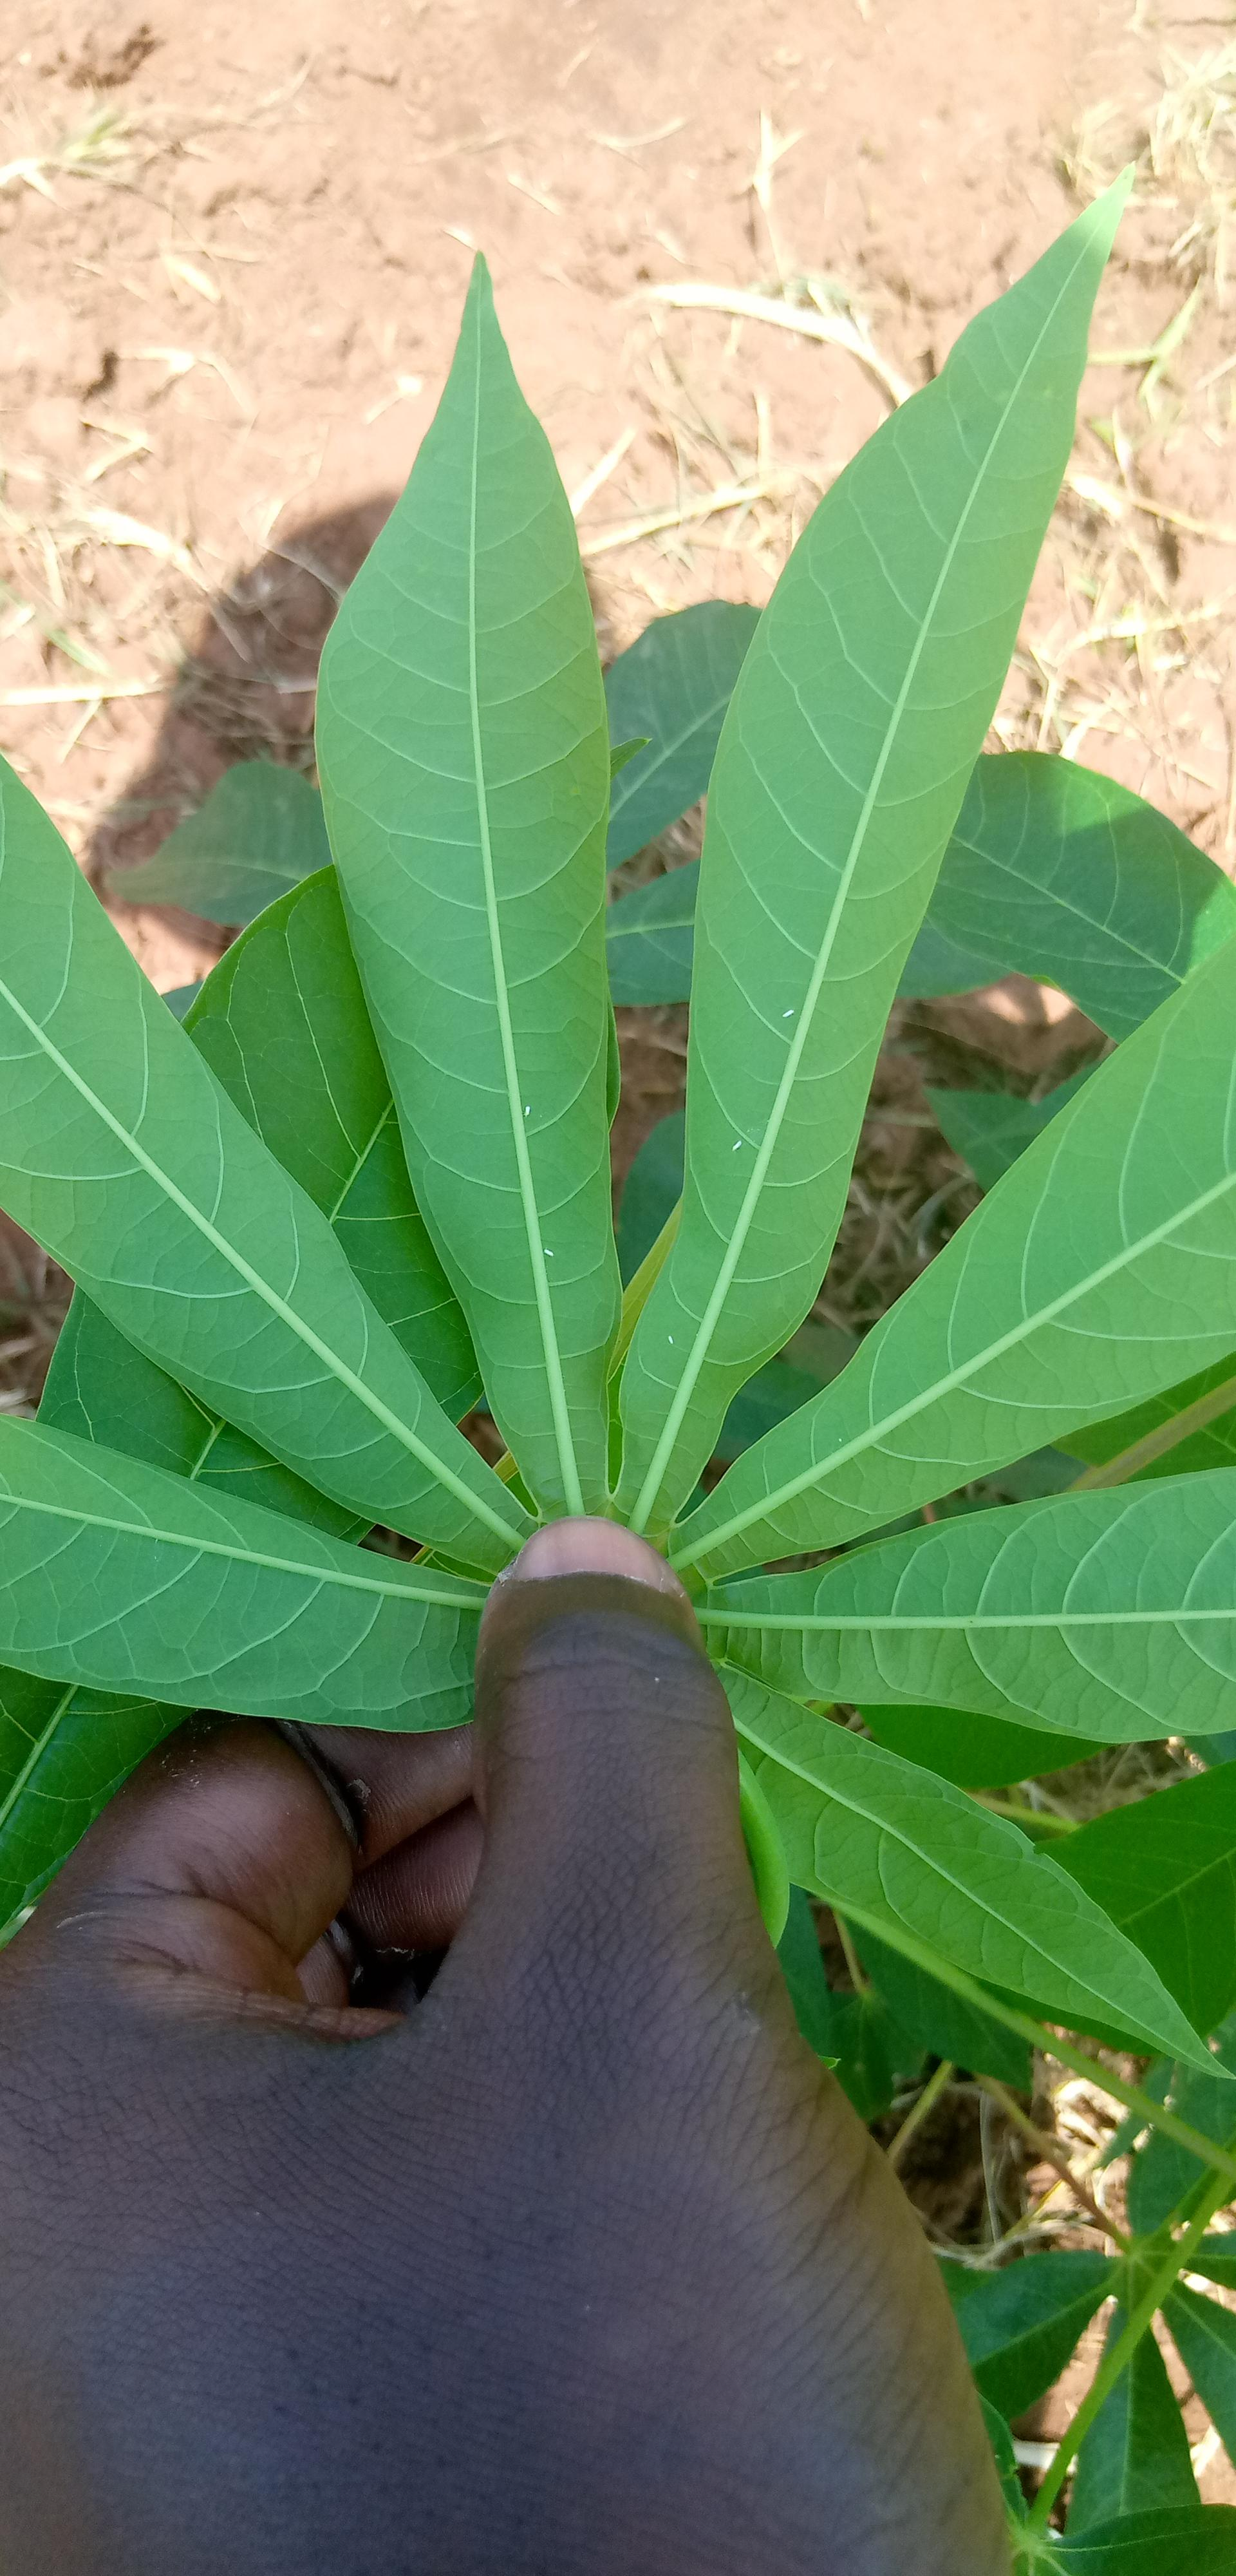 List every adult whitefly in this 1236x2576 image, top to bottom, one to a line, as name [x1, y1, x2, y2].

whitefly [780, 1007, 796, 1021]
whitefly [522, 1103, 533, 1120]
whitefly [730, 1139, 743, 1153]
whitefly [542, 1247, 555, 1258]
whitefly [666, 1334, 675, 1345]